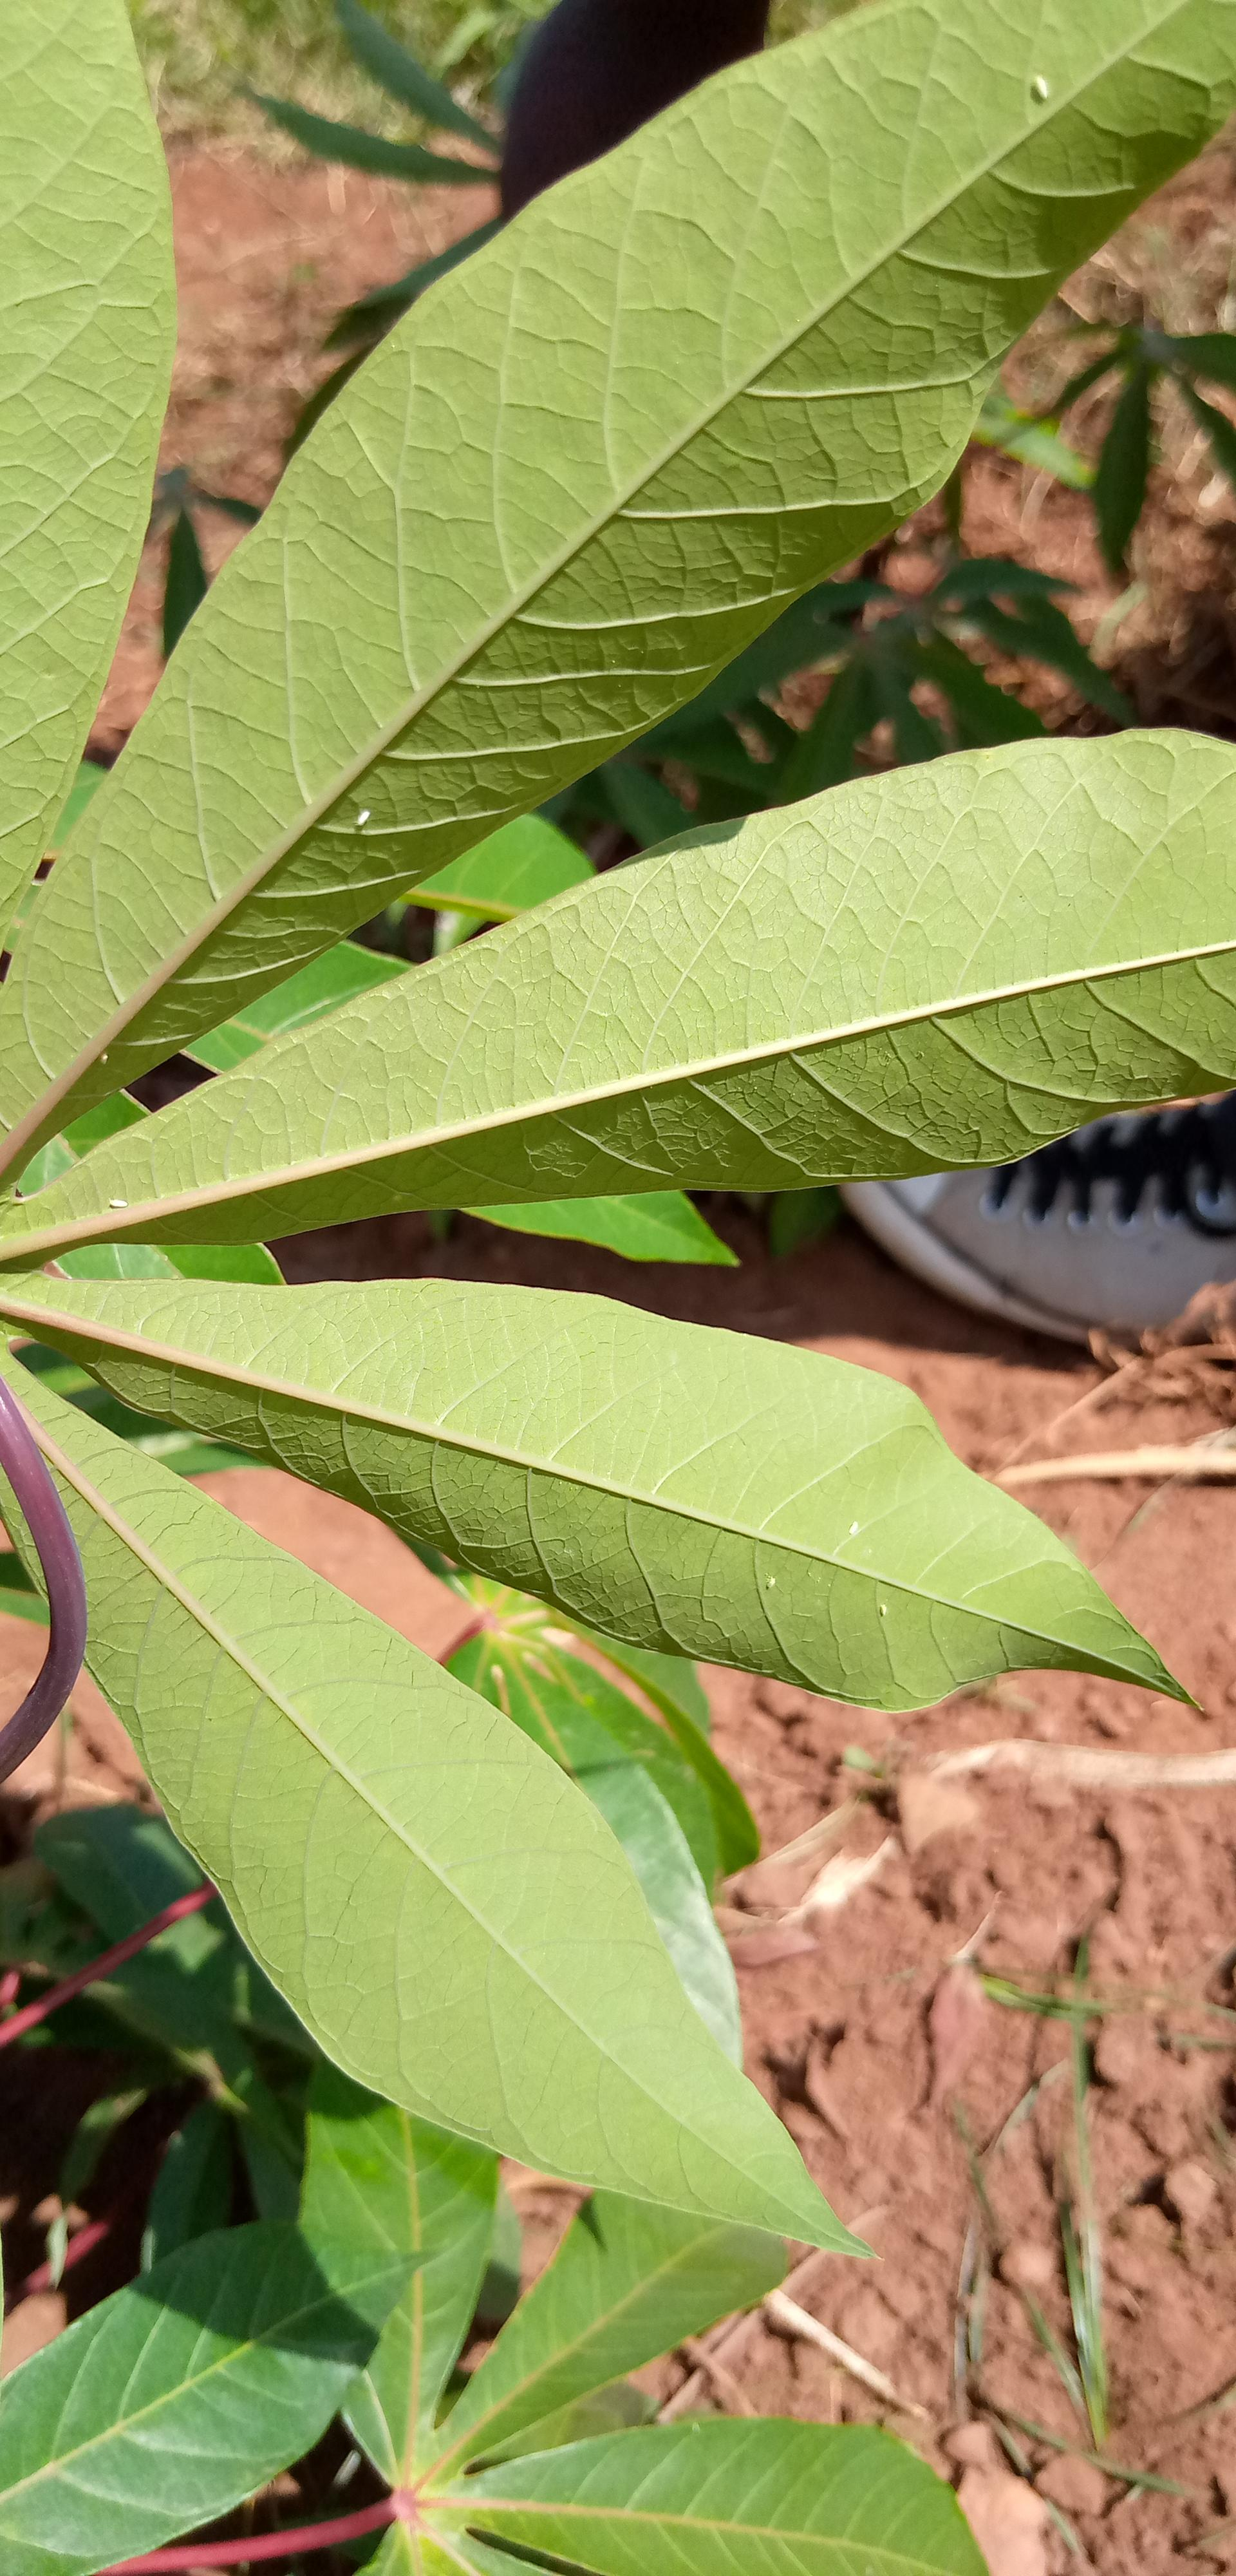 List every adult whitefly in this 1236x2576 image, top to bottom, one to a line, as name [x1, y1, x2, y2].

whitefly [1024, 70, 1053, 109]
whitefly [353, 804, 373, 833]
whitefly [90, 1047, 115, 1068]
whitefly [96, 1187, 131, 1218]
whitefly [846, 1511, 867, 1547]
whitefly [756, 1567, 782, 1597]
whitefly [872, 1593, 898, 1624]